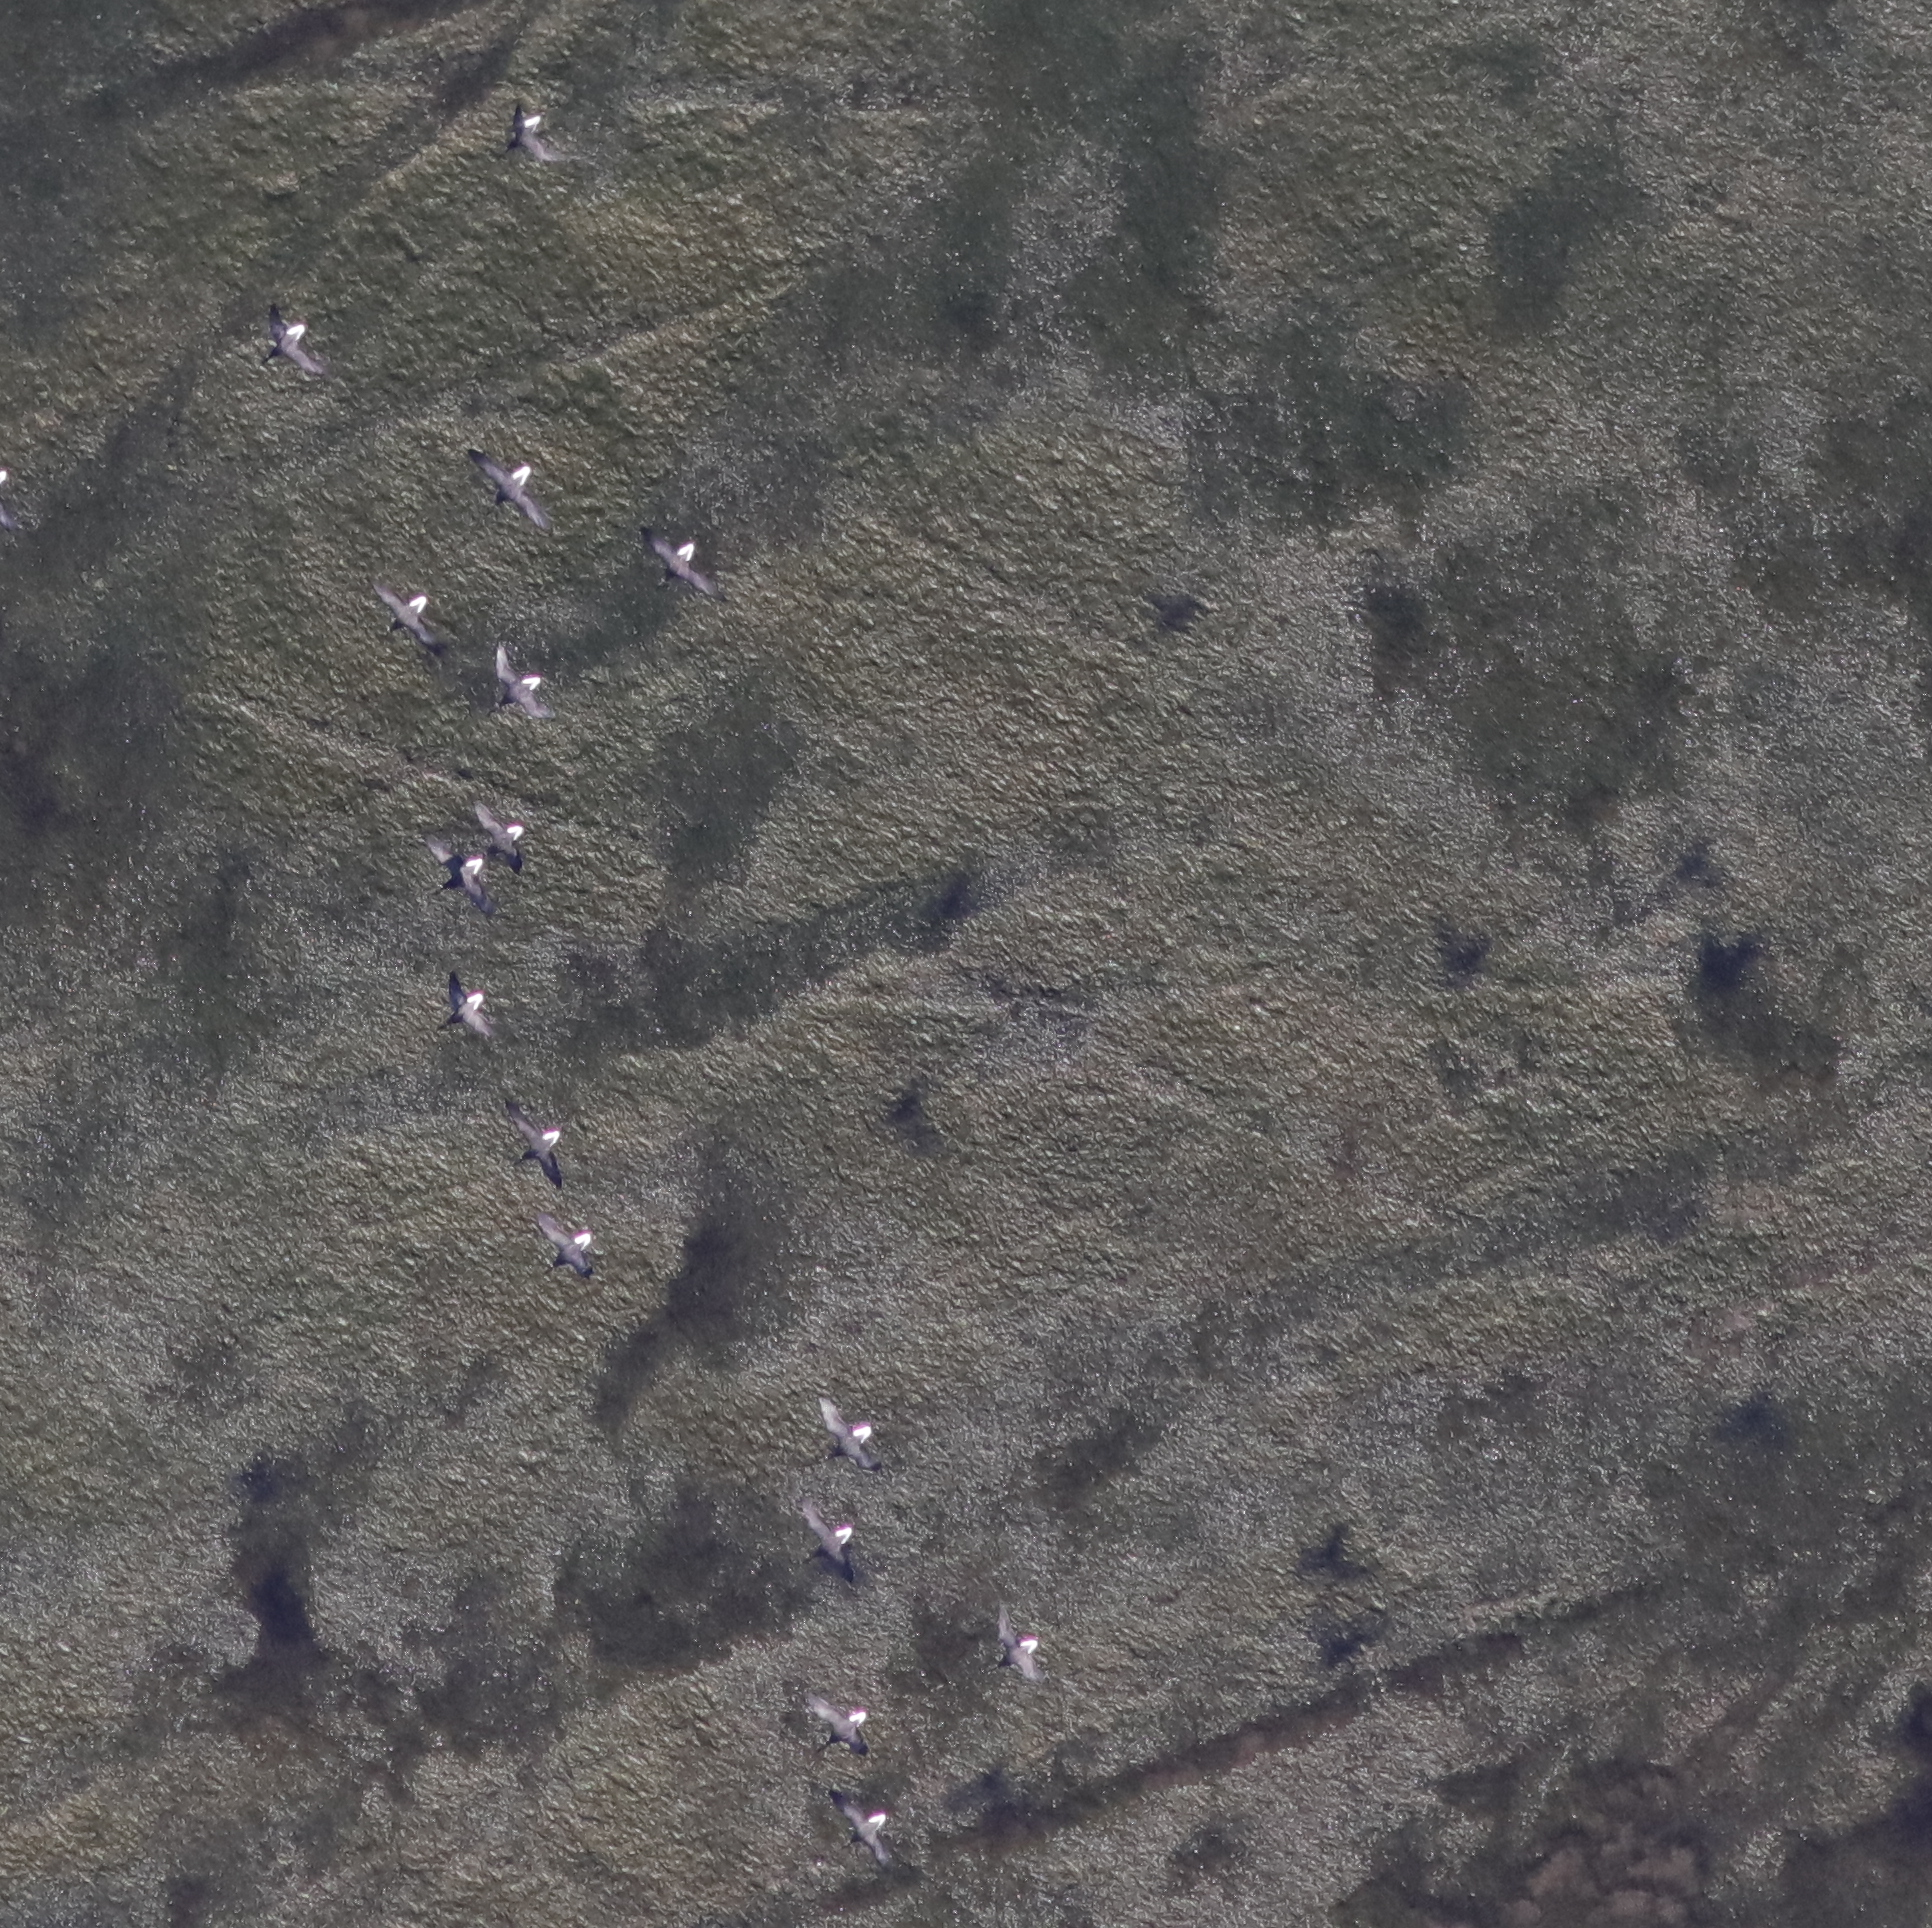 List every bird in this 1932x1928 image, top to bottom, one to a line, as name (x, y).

brant (532, 147)
brant (280, 336)
brant (519, 503)
brant (670, 560)
brant (410, 634)
brant (527, 683)
brant (521, 829)
brant (469, 870)
brant (453, 1018)
brant (547, 1151)
brant (576, 1255)
brant (859, 1437)
brant (830, 1548)
brant (1015, 1642)
brant (849, 1723)
brant (859, 1824)